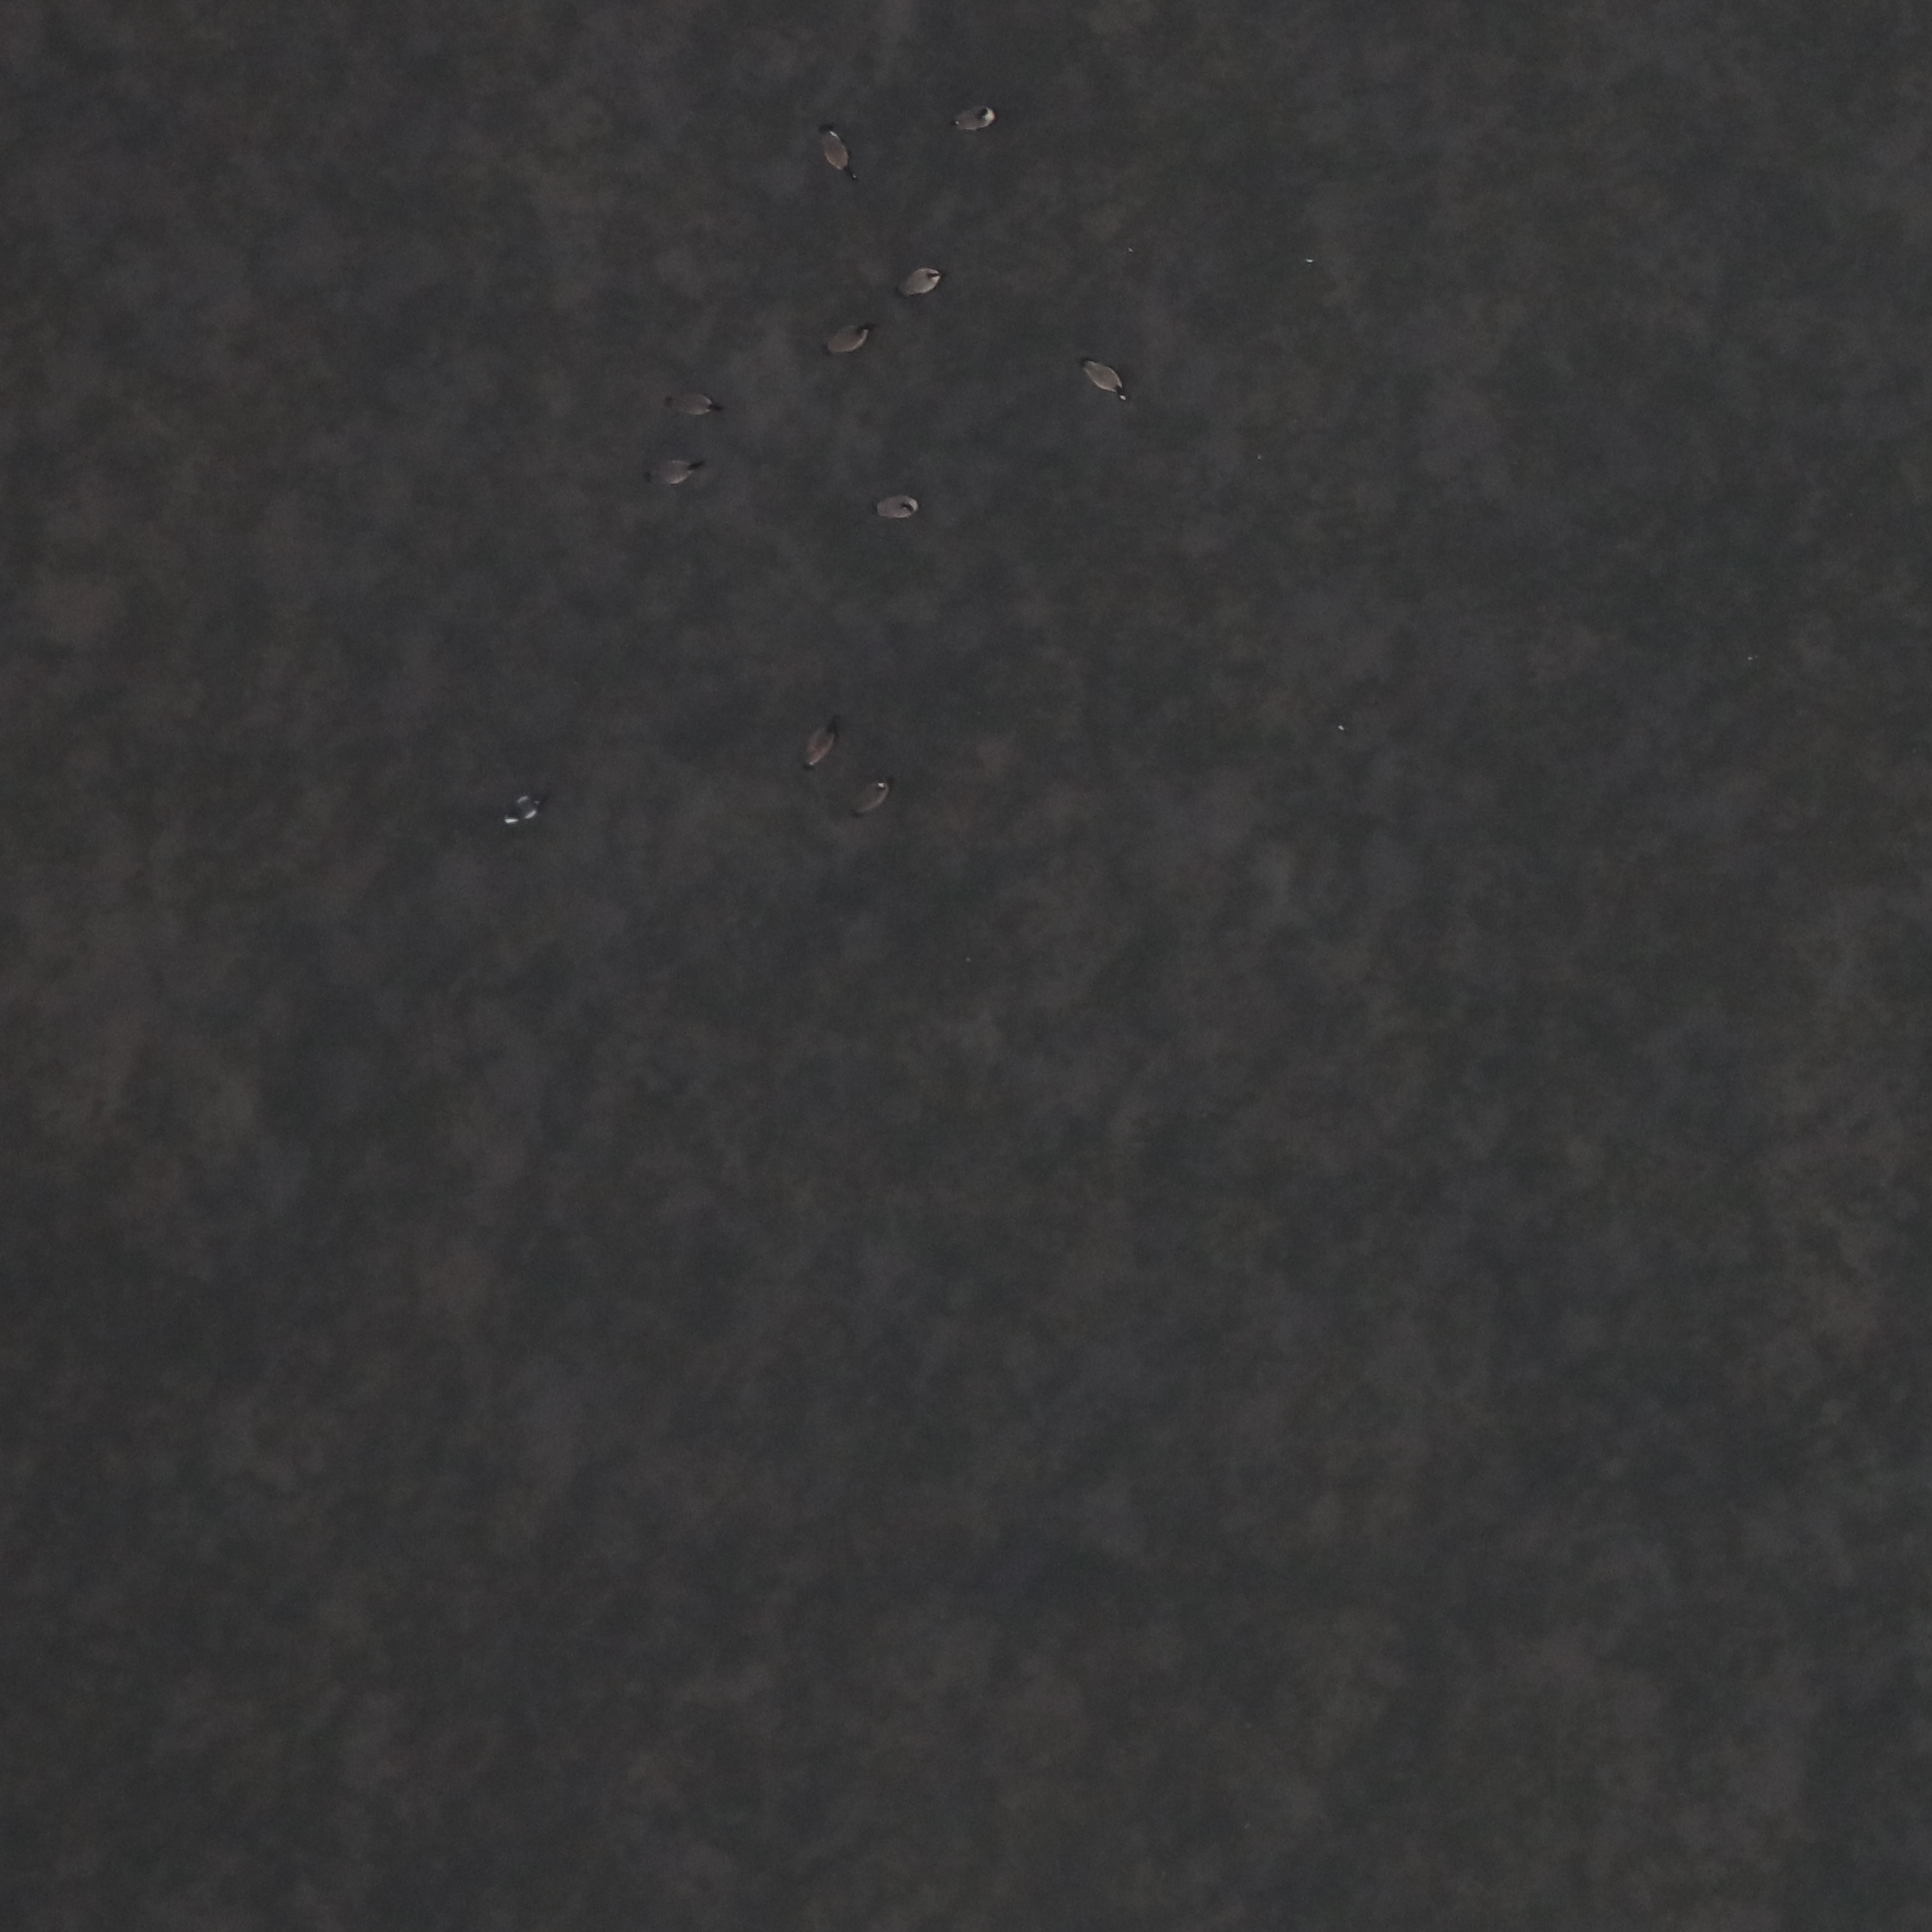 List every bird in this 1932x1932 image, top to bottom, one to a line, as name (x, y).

Canada goose (977, 116)
Canada goose (837, 150)
Canada goose (921, 282)
Canada goose (846, 340)
Canada goose (1103, 377)
Canada goose (702, 400)
Canada goose (676, 468)
Canada goose (895, 506)
Canada goose (822, 745)
Canada goose (866, 793)
brant (525, 808)